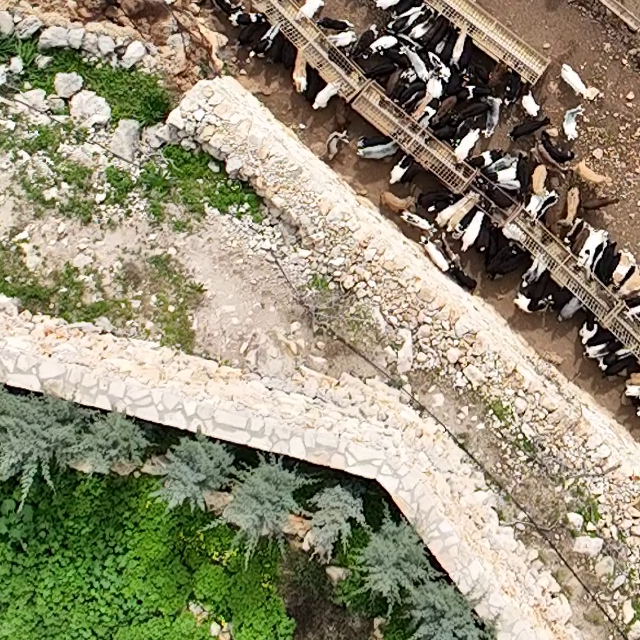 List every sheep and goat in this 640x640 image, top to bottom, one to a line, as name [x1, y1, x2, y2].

goat [96, 0, 120, 8]
goat [121, 0, 168, 16]
goat [124, 0, 175, 5]
goat [210, 0, 246, 12]
goat [294, 0, 325, 18]
goat [376, 0, 412, 9]
goat [388, 0, 424, 15]
goat [388, 3, 427, 30]
goat [420, 5, 447, 43]
goat [425, 8, 454, 50]
goat [409, 10, 439, 37]
goat [228, 12, 269, 23]
goat [317, 17, 355, 30]
goat [237, 20, 265, 44]
goat [248, 20, 286, 56]
goat [437, 20, 455, 53]
goat [248, 22, 270, 46]
goat [451, 23, 468, 65]
goat [353, 24, 377, 57]
goat [283, 27, 296, 68]
goat [438, 27, 460, 62]
goat [461, 27, 475, 68]
goat [384, 28, 423, 51]
goat [267, 29, 285, 62]
goat [321, 32, 357, 48]
goat [361, 37, 396, 58]
goat [293, 45, 307, 92]
goat [400, 45, 428, 81]
goat [327, 46, 351, 74]
goat [412, 46, 449, 80]
goat [489, 52, 509, 92]
goat [561, 61, 591, 101]
goat [305, 62, 324, 102]
goat [357, 62, 398, 80]
goat [444, 62, 462, 94]
goat [462, 63, 488, 84]
goat [504, 63, 524, 104]
goat [379, 68, 401, 106]
goat [384, 68, 417, 105]
goat [503, 75, 536, 122]
goat [427, 78, 442, 98]
goat [394, 80, 426, 111]
goat [313, 81, 342, 108]
goat [335, 83, 348, 128]
goat [457, 84, 494, 103]
goat [522, 89, 540, 116]
goat [394, 91, 426, 116]
goat [411, 93, 431, 119]
goat [430, 96, 457, 128]
goat [482, 97, 503, 139]
goat [411, 100, 438, 130]
goat [455, 102, 491, 124]
goat [564, 105, 584, 141]
goat [436, 111, 452, 130]
goat [506, 116, 550, 139]
goat [450, 118, 472, 147]
goat [423, 125, 453, 142]
goat [357, 128, 401, 148]
goat [453, 128, 479, 163]
goat [322, 130, 349, 160]
goat [357, 132, 405, 158]
goat [540, 132, 574, 160]
goat [531, 139, 569, 178]
goat [388, 144, 424, 185]
goat [461, 148, 503, 172]
goat [517, 151, 533, 197]
goat [480, 153, 518, 175]
goat [575, 159, 612, 184]
goat [475, 162, 517, 182]
goat [400, 165, 422, 185]
goat [533, 165, 550, 194]
goat [474, 174, 512, 208]
goat [492, 181, 521, 189]
goat [559, 187, 580, 227]
goat [522, 189, 547, 217]
goat [418, 191, 457, 206]
goat [436, 191, 472, 227]
goat [530, 191, 558, 228]
goat [378, 192, 415, 211]
goat [447, 194, 480, 232]
goat [581, 196, 620, 209]
goat [427, 199, 453, 213]
goat [459, 199, 484, 231]
goat [475, 206, 498, 251]
goat [400, 209, 437, 234]
goat [460, 212, 486, 250]
goat [563, 218, 585, 245]
goat [484, 220, 498, 257]
goat [503, 222, 525, 243]
goat [570, 228, 590, 255]
goat [574, 230, 606, 272]
goat [436, 231, 460, 263]
goat [419, 234, 448, 273]
goat [584, 240, 607, 281]
goat [594, 243, 615, 279]
goat [484, 244, 518, 271]
goat [490, 249, 529, 278]
goat [611, 251, 635, 287]
goat [522, 252, 548, 288]
goat [600, 253, 622, 287]
goat [530, 260, 557, 299]
goat [449, 261, 478, 289]
goat [613, 265, 636, 291]
goat [610, 267, 639, 302]
goat [542, 279, 563, 296]
goat [551, 281, 573, 311]
goat [620, 281, 639, 302]
goat [626, 287, 639, 310]
goat [624, 290, 639, 322]
goat [514, 294, 555, 314]
goat [557, 294, 587, 321]
goat [633, 302, 639, 321]
goat [579, 304, 599, 343]
goat [583, 327, 618, 344]
goat [584, 339, 627, 359]
goat [591, 340, 627, 356]
goat [598, 344, 638, 370]
goat [603, 353, 639, 377]
goat [622, 359, 639, 375]
goat [626, 363, 639, 387]
goat [625, 373, 639, 397]